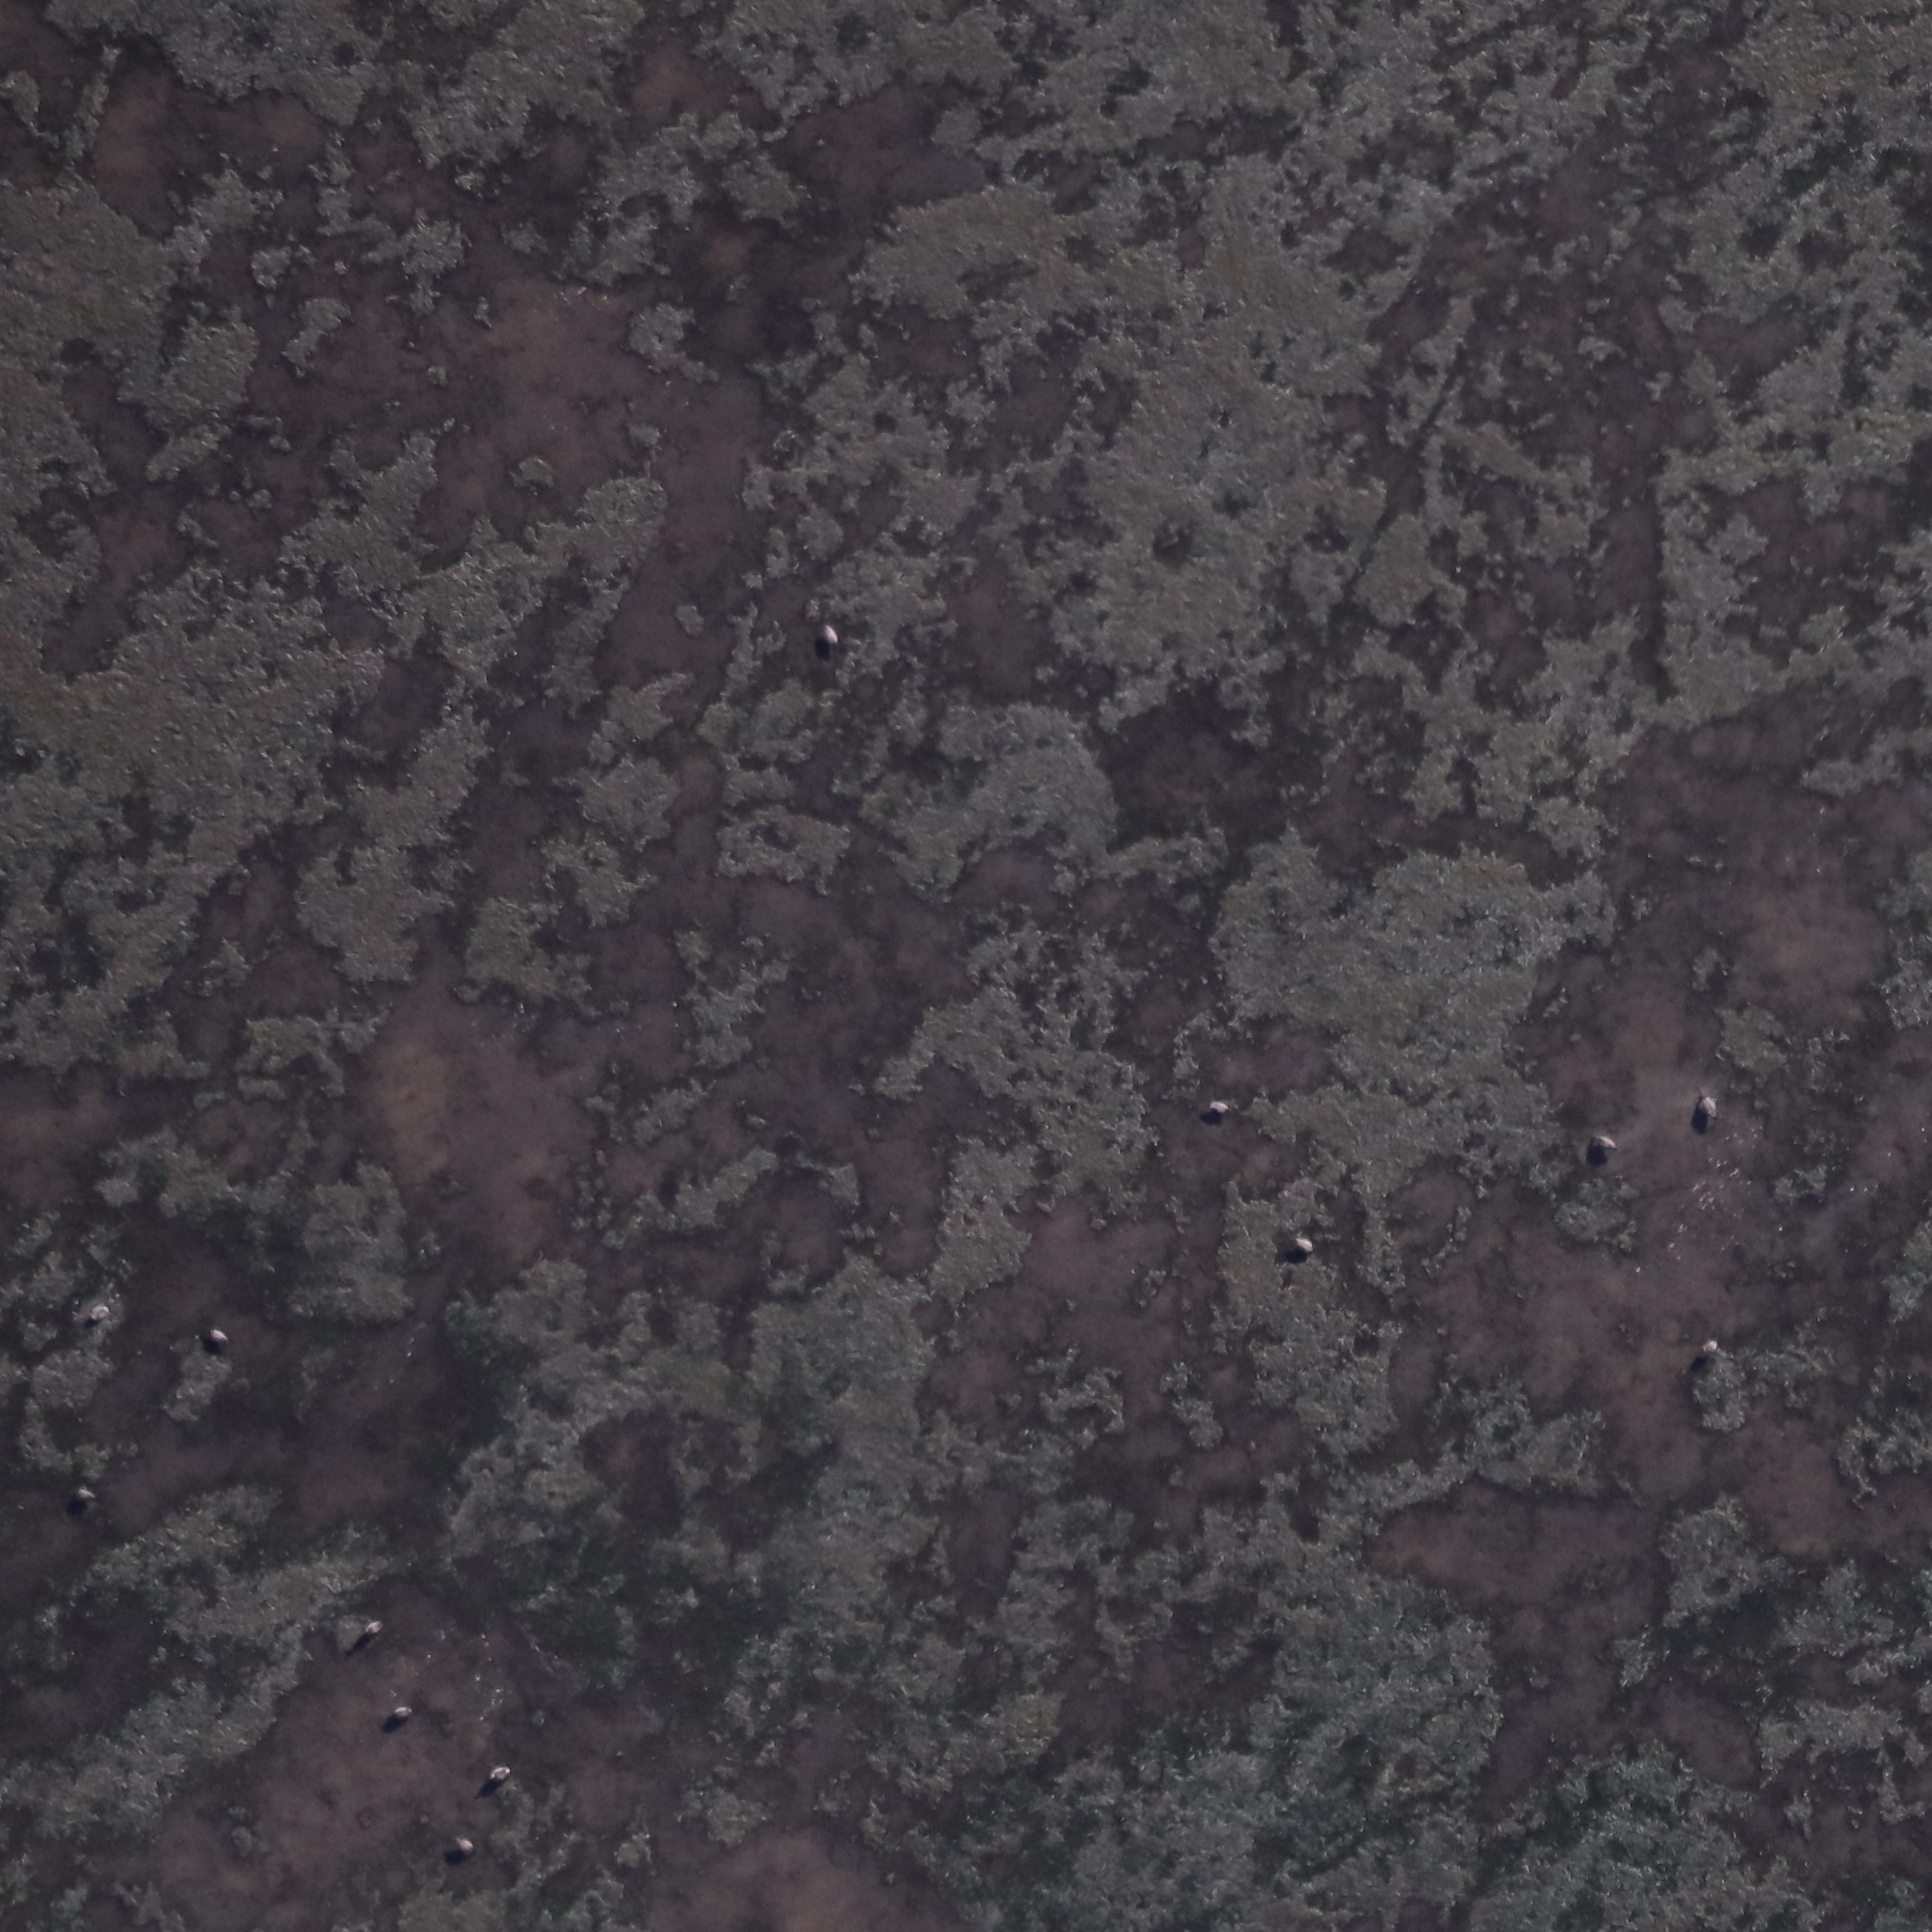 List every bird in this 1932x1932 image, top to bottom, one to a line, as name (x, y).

Canada goose (831, 637)
Canada goose (1220, 1105)
Canada goose (1710, 1107)
Canada goose (1603, 1143)
Canada goose (1299, 1246)
Canada goose (99, 1311)
Canada goose (215, 1334)
Canada goose (1710, 1348)
Canada goose (88, 1496)
Canada goose (373, 1630)
Canada goose (403, 1712)
Canada goose (505, 1774)
Canada goose (464, 1846)